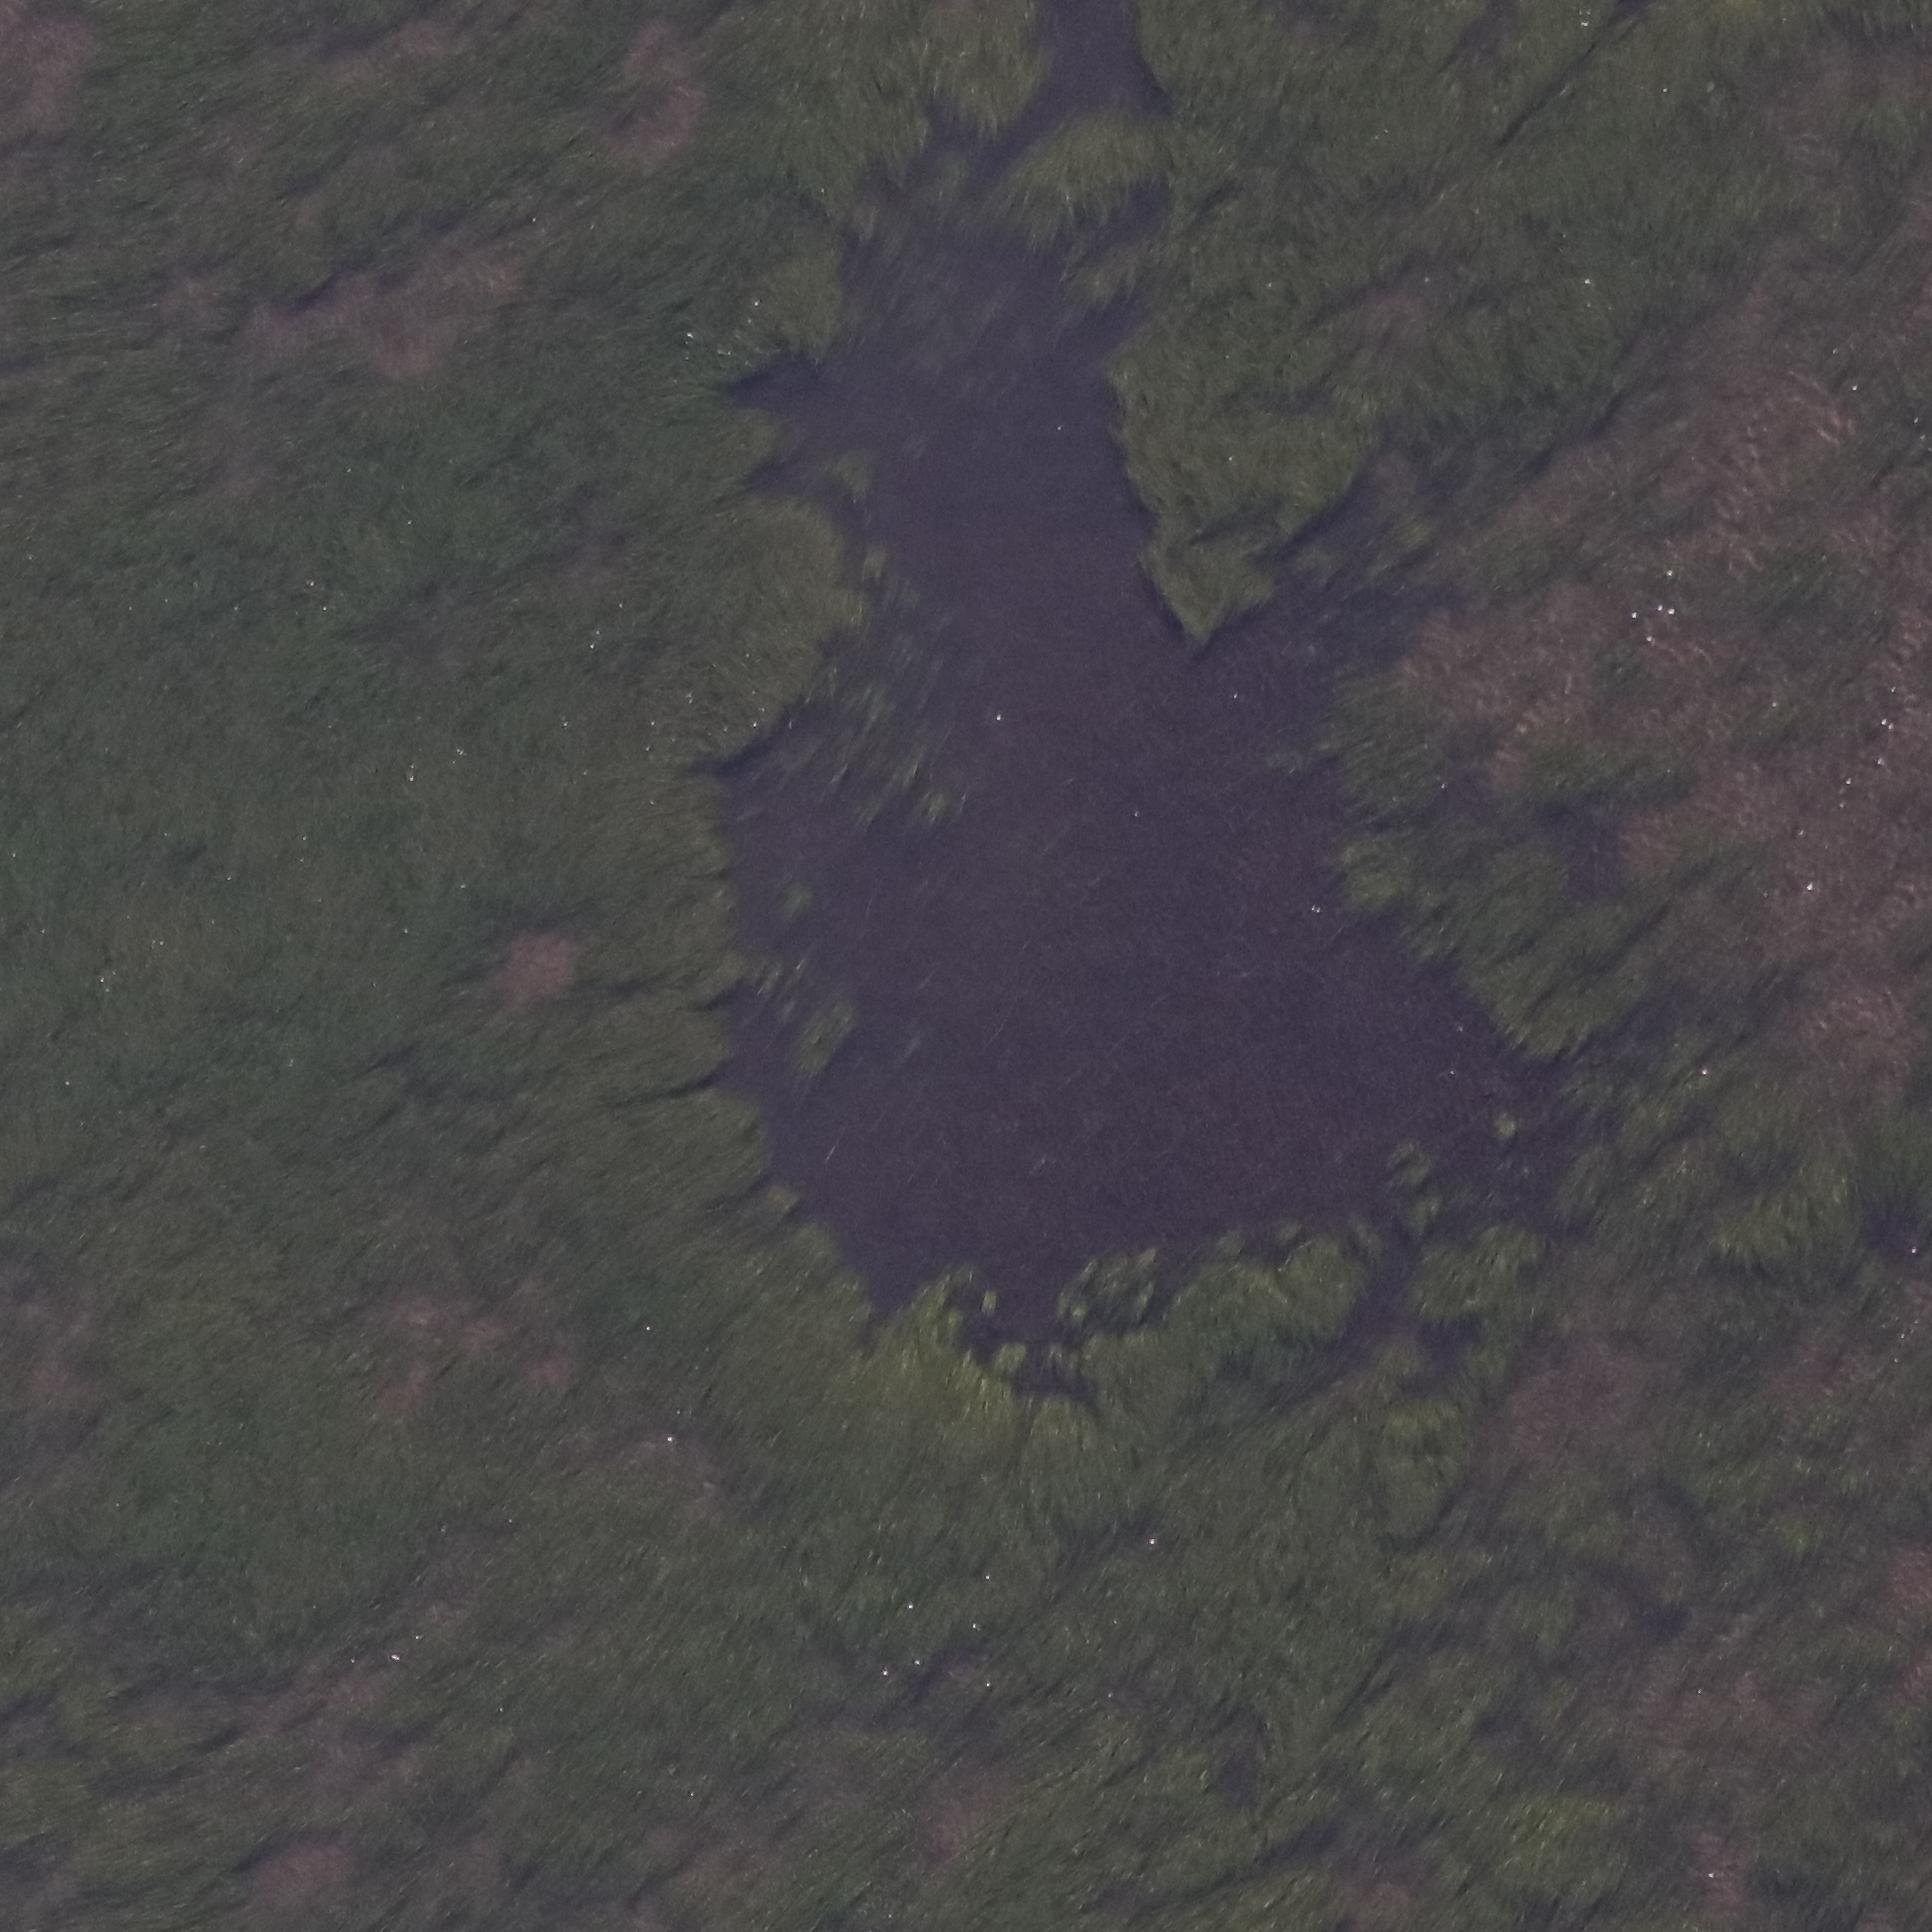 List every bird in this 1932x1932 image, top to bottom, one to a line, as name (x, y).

None